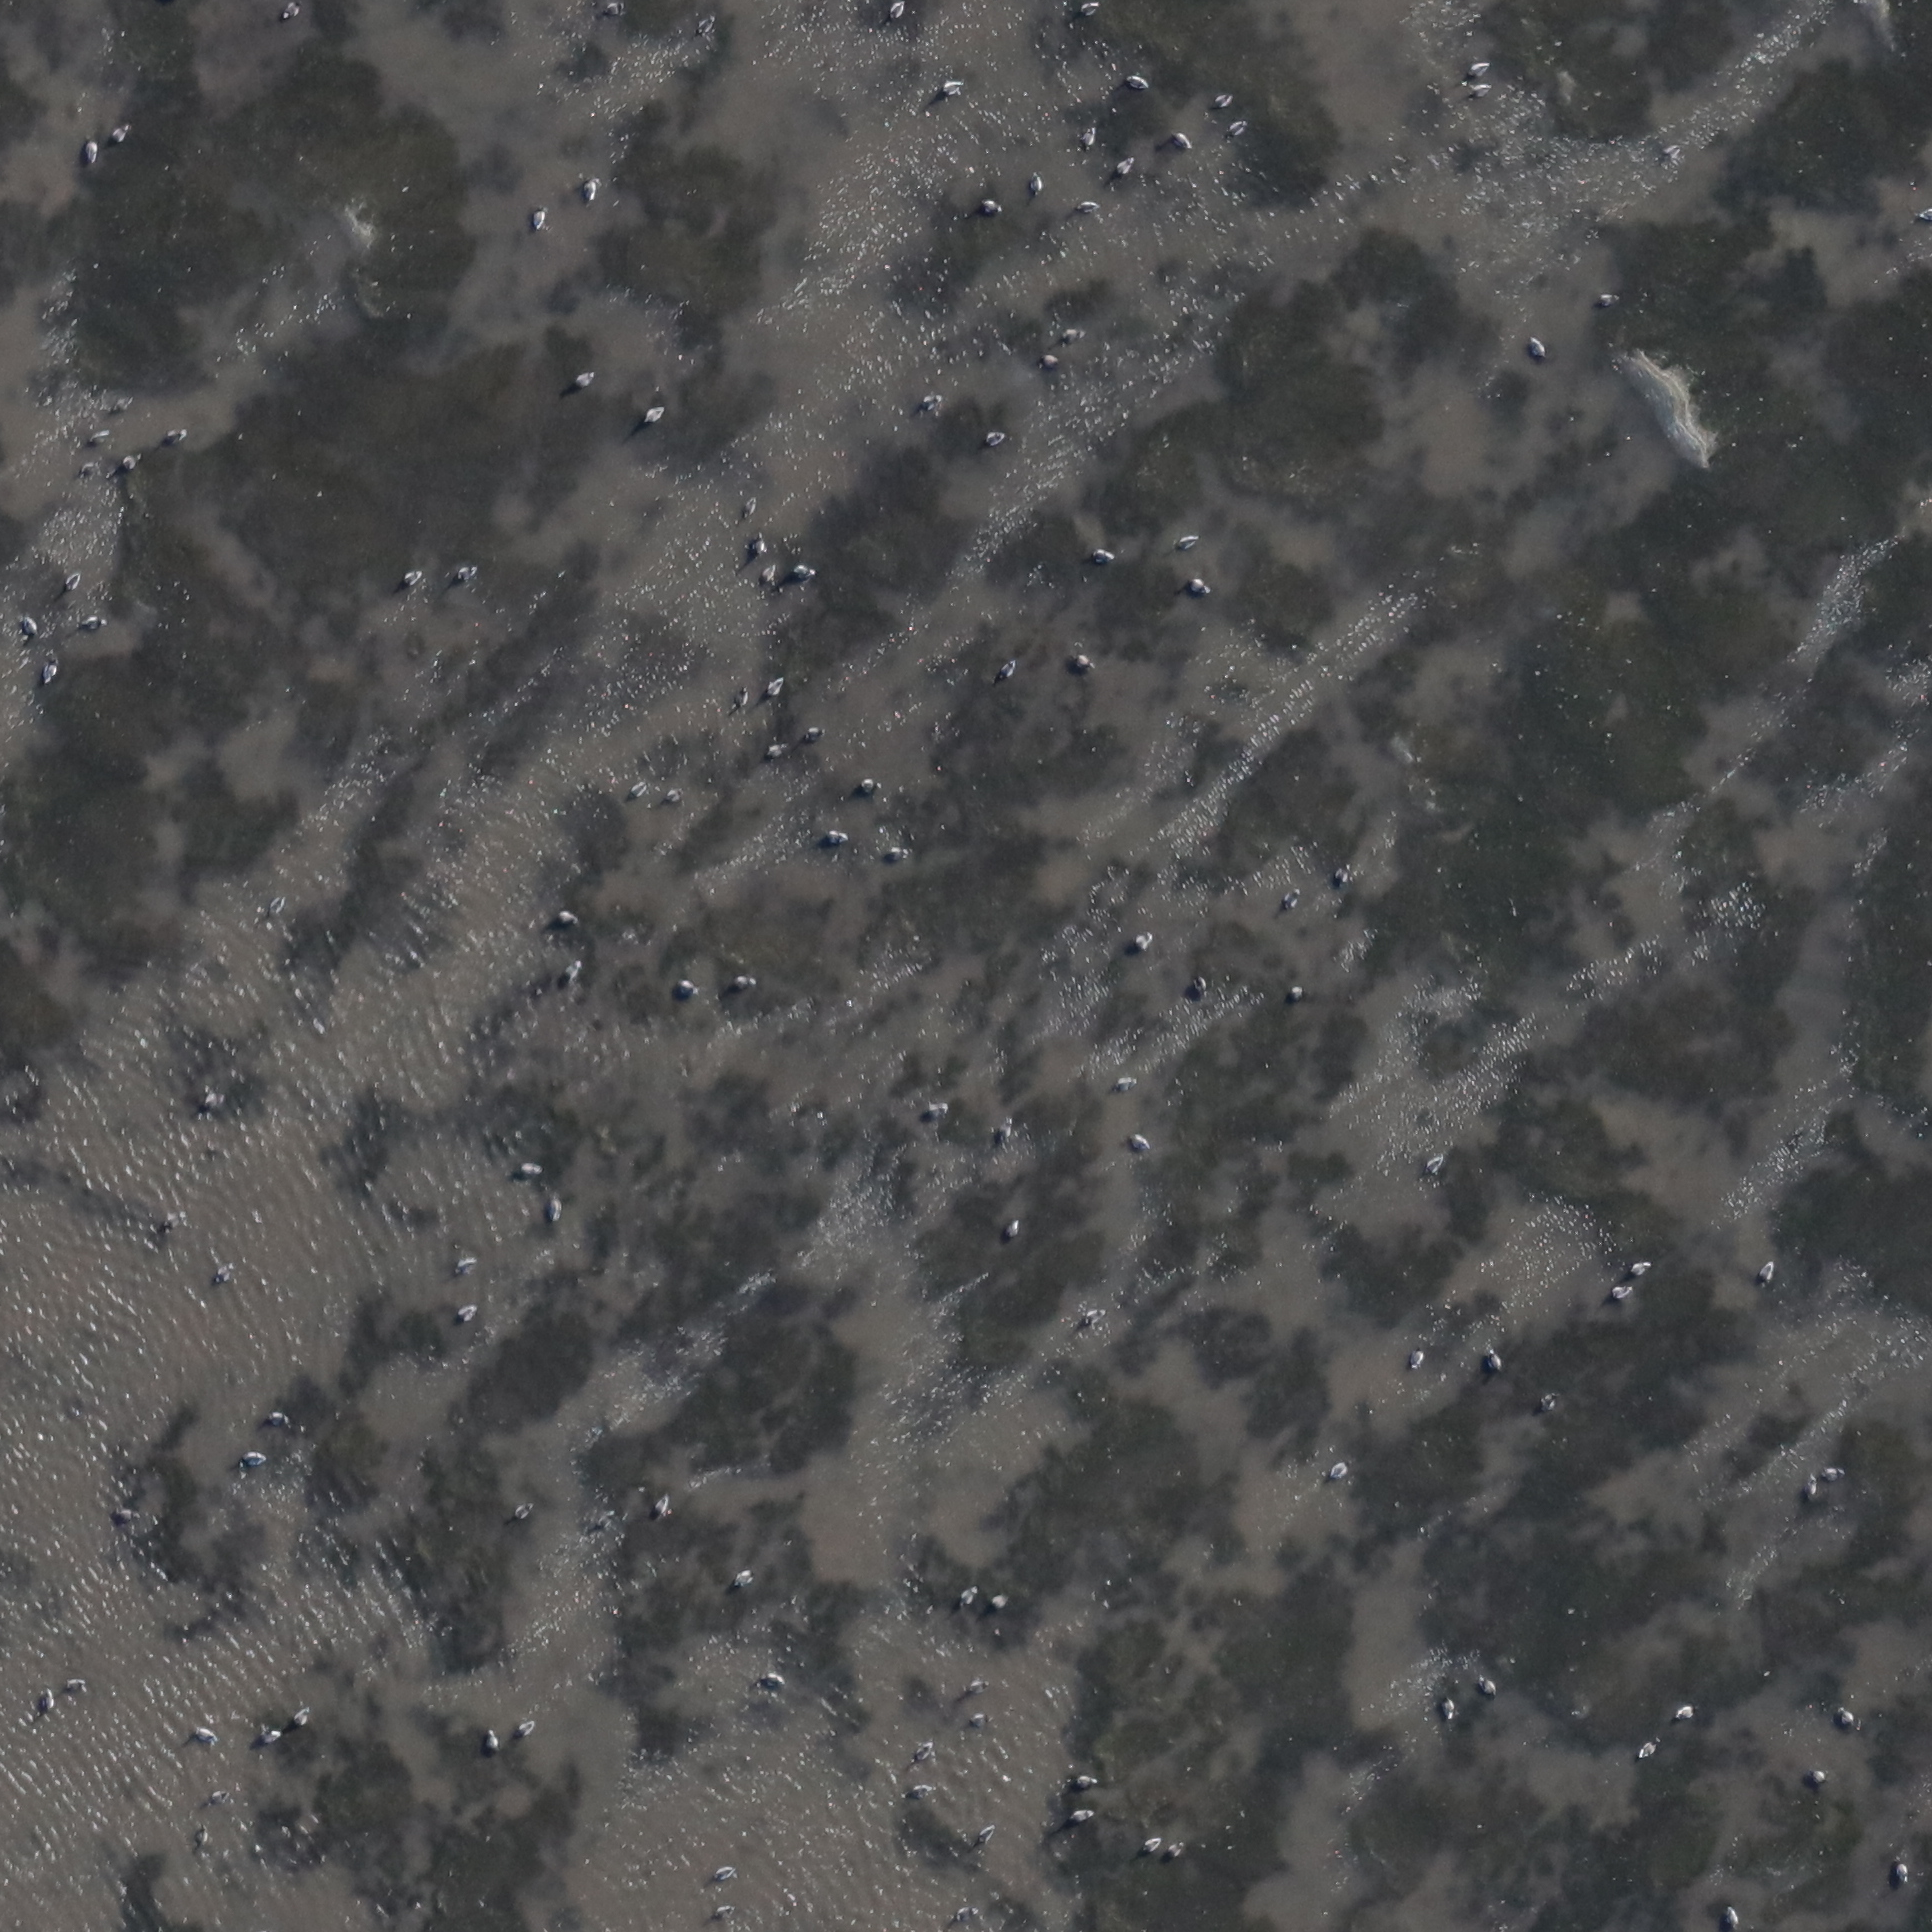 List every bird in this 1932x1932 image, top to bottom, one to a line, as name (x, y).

brant (1089, 8)
brant (614, 9)
brant (291, 10)
brant (897, 11)
brant (705, 26)
brant (1482, 69)
brant (1136, 83)
brant (950, 89)
brant (1479, 91)
brant (1223, 100)
brant (1237, 130)
brant (120, 134)
brant (1088, 137)
brant (1182, 141)
brant (91, 151)
brant (1673, 152)
brant (1124, 167)
brant (1036, 185)
brant (590, 188)
brant (990, 206)
brant (1086, 206)
brant (1931, 214)
brant (538, 219)
brant (1607, 301)
brant (1073, 333)
brant (1537, 349)
brant (1047, 361)
brant (582, 379)
brant (935, 402)
brant (121, 404)
brant (657, 414)
brant (99, 436)
brant (174, 437)
brant (995, 438)
brant (131, 463)
brant (86, 469)
brant (749, 506)
brant (1187, 542)
brant (758, 545)
brant (1102, 557)
brant (767, 572)
brant (806, 572)
brant (466, 573)
brant (411, 579)
brant (72, 583)
brant (1198, 586)
brant (93, 624)
brant (34, 627)
brant (1084, 662)
brant (1007, 670)
brant (49, 672)
brant (773, 688)
brant (740, 697)
brant (814, 732)
brant (776, 749)
brant (869, 787)
brant (641, 789)
brant (673, 795)
brant (834, 838)
brant (896, 850)
brant (1345, 874)
brant (1290, 901)
brant (278, 906)
brant (565, 917)
brant (1143, 939)
brant (573, 972)
brant (739, 982)
brant (1199, 986)
brant (687, 987)
brant (1296, 994)
brant (1127, 1084)
brant (211, 1099)
brant (942, 1111)
brant (1002, 1127)
brant (1140, 1143)
brant (533, 1165)
brant (1433, 1166)
brant (556, 1208)
brant (169, 1221)
brant (1012, 1229)
brant (468, 1266)
brant (1638, 1269)
brant (1766, 1273)
brant (224, 1274)
brant (1620, 1292)
brant (467, 1313)
brant (1093, 1316)
brant (1415, 1360)
brant (1495, 1362)
brant (1549, 1401)
brant (278, 1419)
brant (255, 1458)
brant (1338, 1470)
brant (1832, 1474)
brant (1811, 1489)
brant (663, 1509)
brant (521, 1512)
brant (129, 1514)
brant (748, 1577)
brant (967, 1598)
brant (998, 1601)
brant (772, 1678)
brant (79, 1686)
brant (1489, 1686)
brant (977, 1687)
brant (47, 1703)
brant (1448, 1708)
brant (1685, 1714)
brant (300, 1717)
brant (1845, 1718)
brant (980, 1721)
brant (525, 1728)
brant (270, 1734)
brant (208, 1738)
brant (491, 1741)
brant (1648, 1750)
brant (924, 1754)
brant (1818, 1777)
brant (1085, 1781)
brant (920, 1791)
brant (217, 1798)
brant (1081, 1814)
brant (202, 1835)
brant (986, 1835)
brant (1152, 1845)
brant (1176, 1849)
brant (1901, 1871)
brant (723, 1874)
brant (966, 1912)
brant (721, 1915)
brant (1730, 1917)